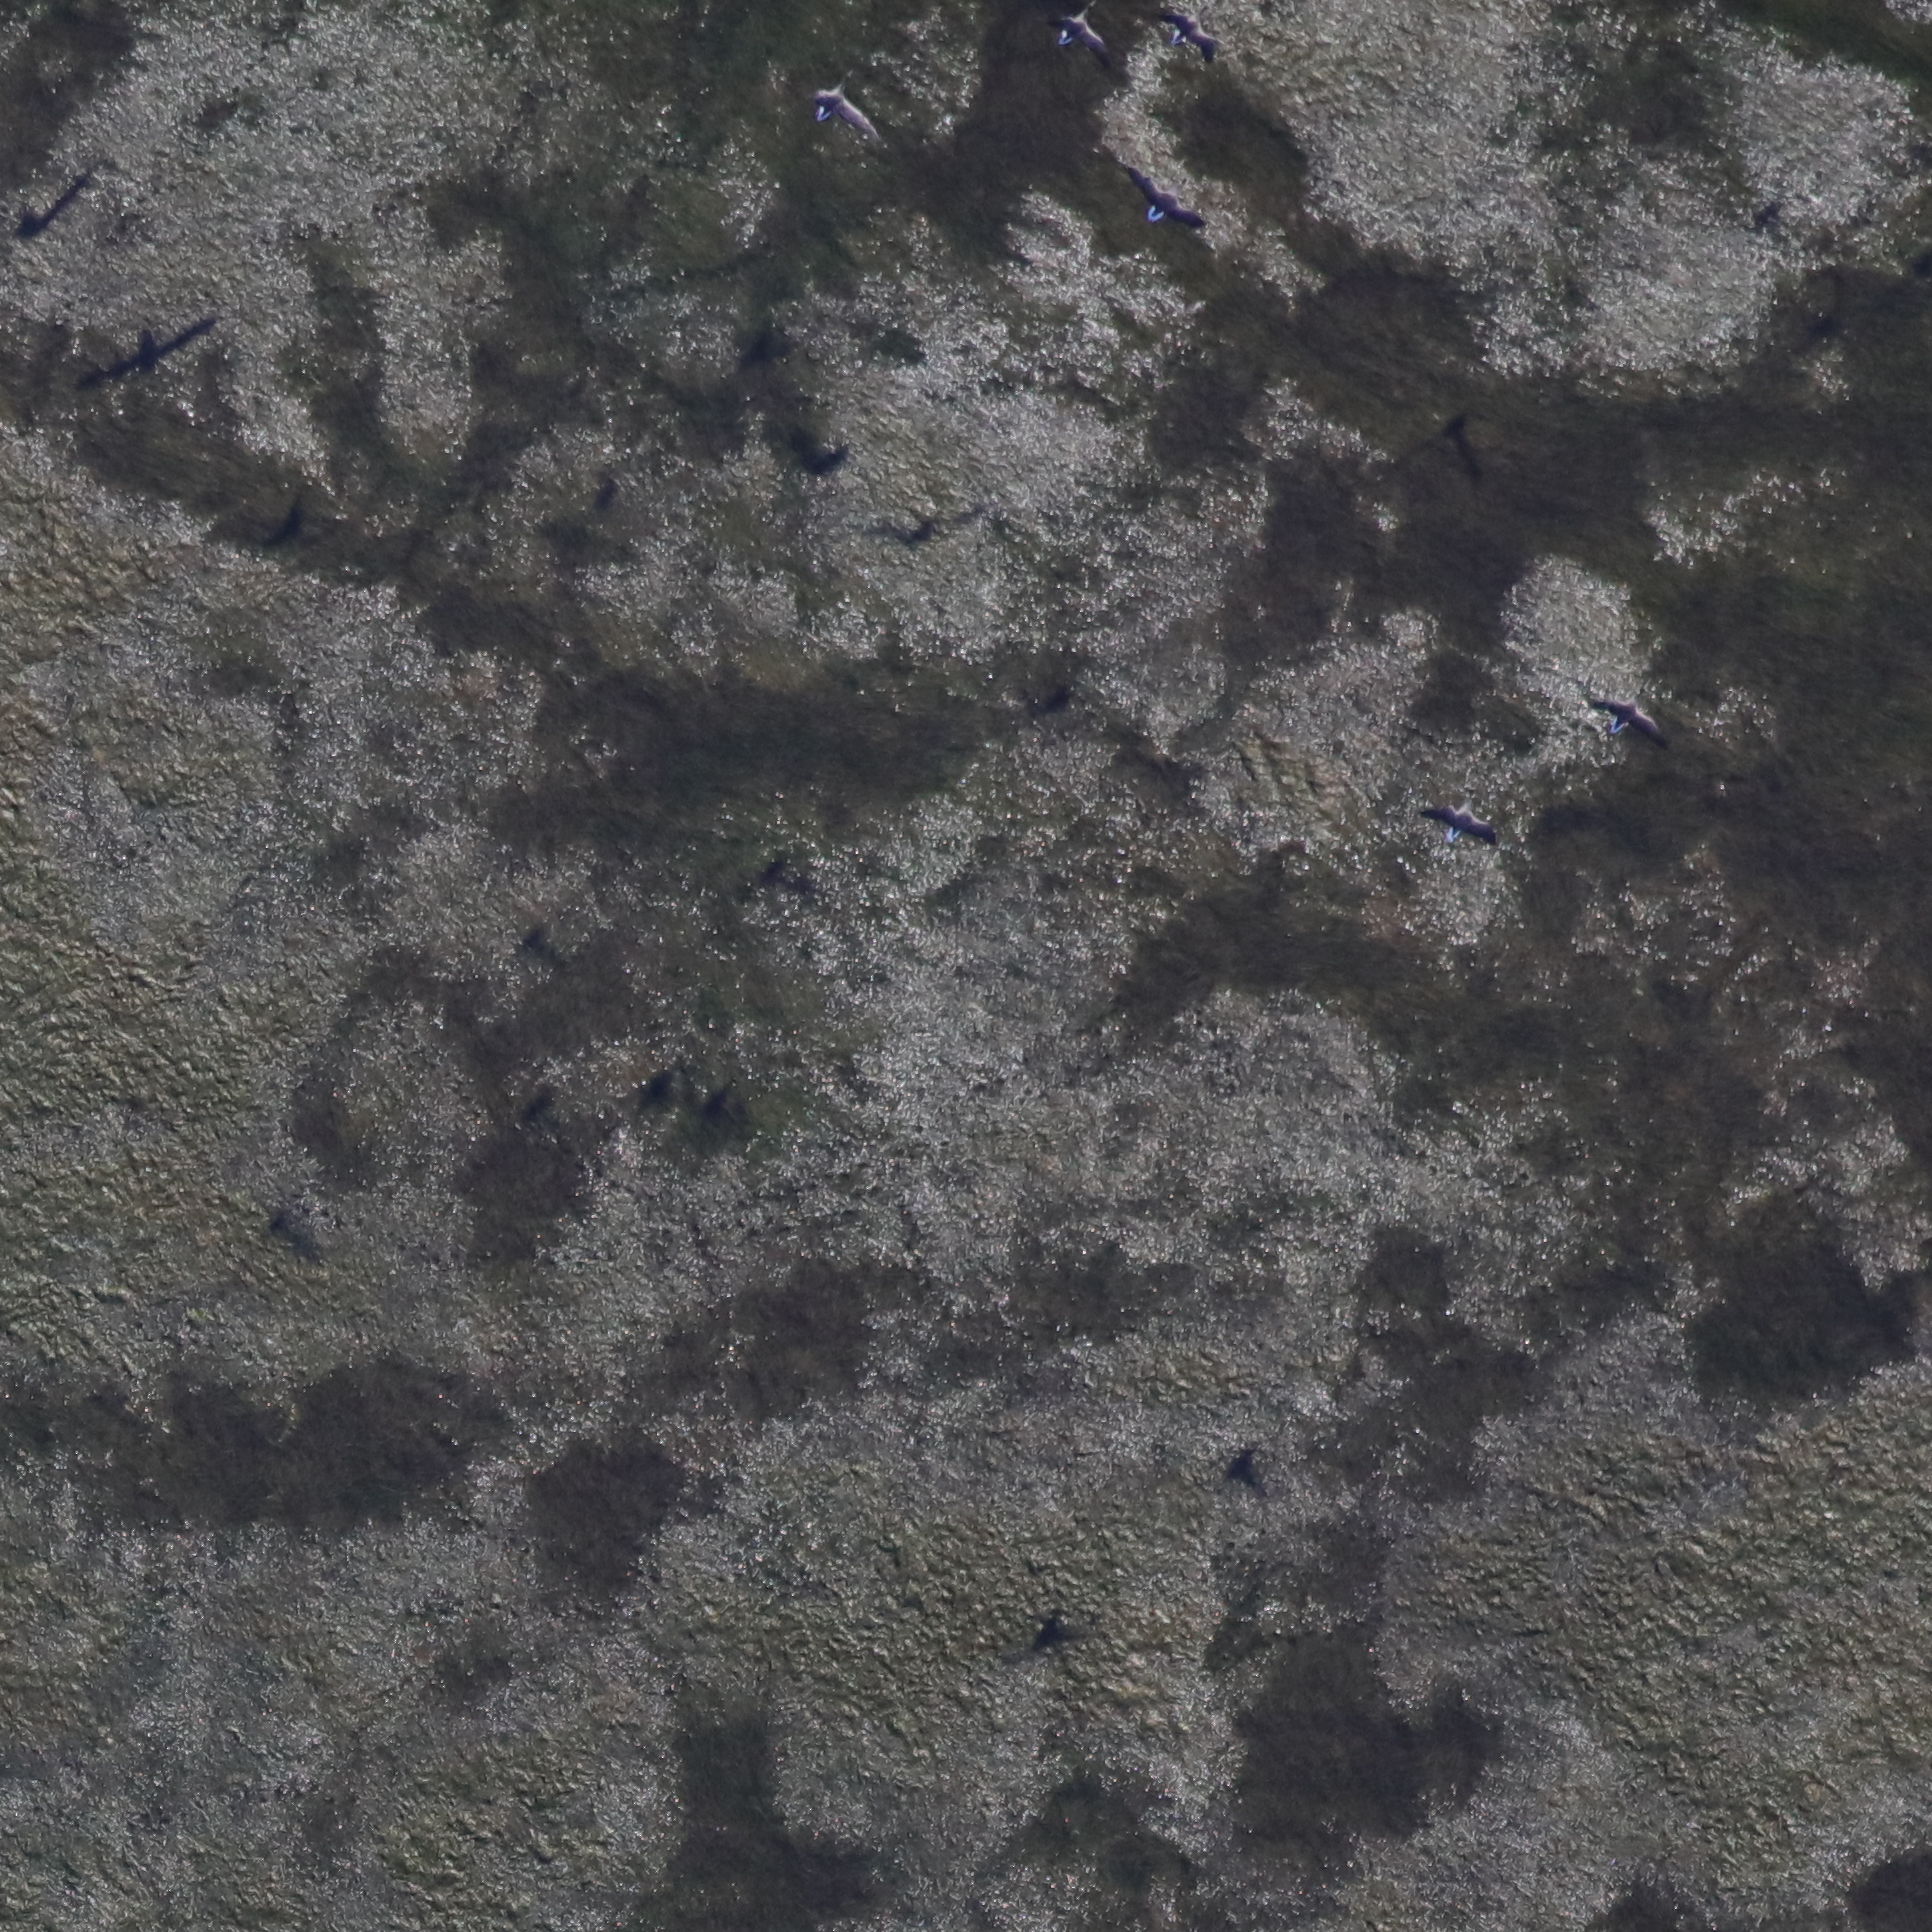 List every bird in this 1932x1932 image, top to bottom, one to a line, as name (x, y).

brant (1079, 27)
brant (1183, 29)
brant (838, 105)
brant (1167, 200)
brant (1625, 711)
brant (1457, 821)